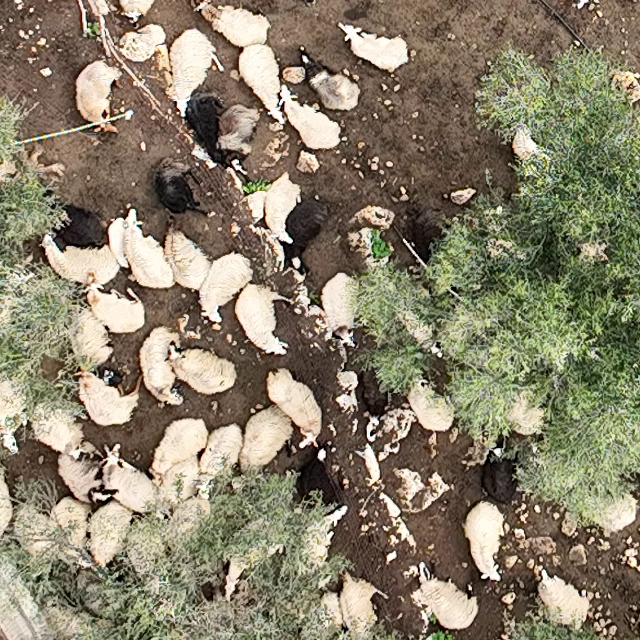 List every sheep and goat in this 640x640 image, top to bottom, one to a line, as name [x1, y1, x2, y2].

sheep [114, 0, 157, 23]
sheep [190, 0, 272, 47]
sheep [576, 0, 629, 9]
sheep [337, 19, 411, 73]
sheep [170, 32, 223, 118]
sheep [238, 44, 287, 123]
sheep [299, 45, 361, 112]
sheep [77, 59, 121, 134]
sheep [279, 84, 342, 151]
sheep [185, 89, 222, 158]
sheep [216, 105, 264, 172]
sheep [512, 122, 547, 166]
sheep [153, 159, 209, 215]
sheep [263, 171, 302, 247]
sheep [38, 187, 110, 249]
sheep [286, 198, 326, 273]
sheep [414, 208, 453, 243]
sheep [122, 209, 174, 288]
sheep [108, 214, 131, 270]
sheep [163, 216, 211, 289]
sheep [42, 237, 120, 282]
sheep [199, 252, 254, 321]
sheep [82, 271, 146, 334]
sheep [322, 271, 358, 349]
sheep [235, 284, 292, 356]
sheep [394, 299, 443, 359]
sheep [61, 302, 115, 367]
sheep [138, 325, 184, 405]
sheep [165, 341, 236, 393]
sheep [358, 365, 389, 443]
sheep [0, 368, 29, 452]
sheep [267, 368, 321, 442]
sheep [79, 369, 142, 425]
sheep [405, 377, 455, 430]
sheep [502, 390, 548, 437]
sheep [30, 399, 100, 460]
sheep [233, 405, 294, 493]
sheep [151, 416, 207, 480]
sheep [196, 423, 243, 499]
sheep [483, 431, 518, 499]
sheep [298, 444, 334, 505]
sheep [105, 447, 157, 515]
sheep [56, 453, 118, 500]
sheep [151, 456, 199, 518]
sheep [0, 469, 12, 543]
sheep [583, 488, 639, 531]
sheep [53, 496, 92, 544]
sheep [169, 496, 209, 547]
sheep [459, 499, 511, 584]
sheep [88, 501, 131, 566]
sheep [297, 505, 347, 573]
sheep [222, 506, 289, 597]
sheep [16, 508, 86, 570]
sheep [129, 518, 168, 581]
sheep [413, 560, 481, 630]
sheep [535, 568, 592, 626]
sheep [340, 570, 383, 639]
sheep [320, 590, 341, 627]